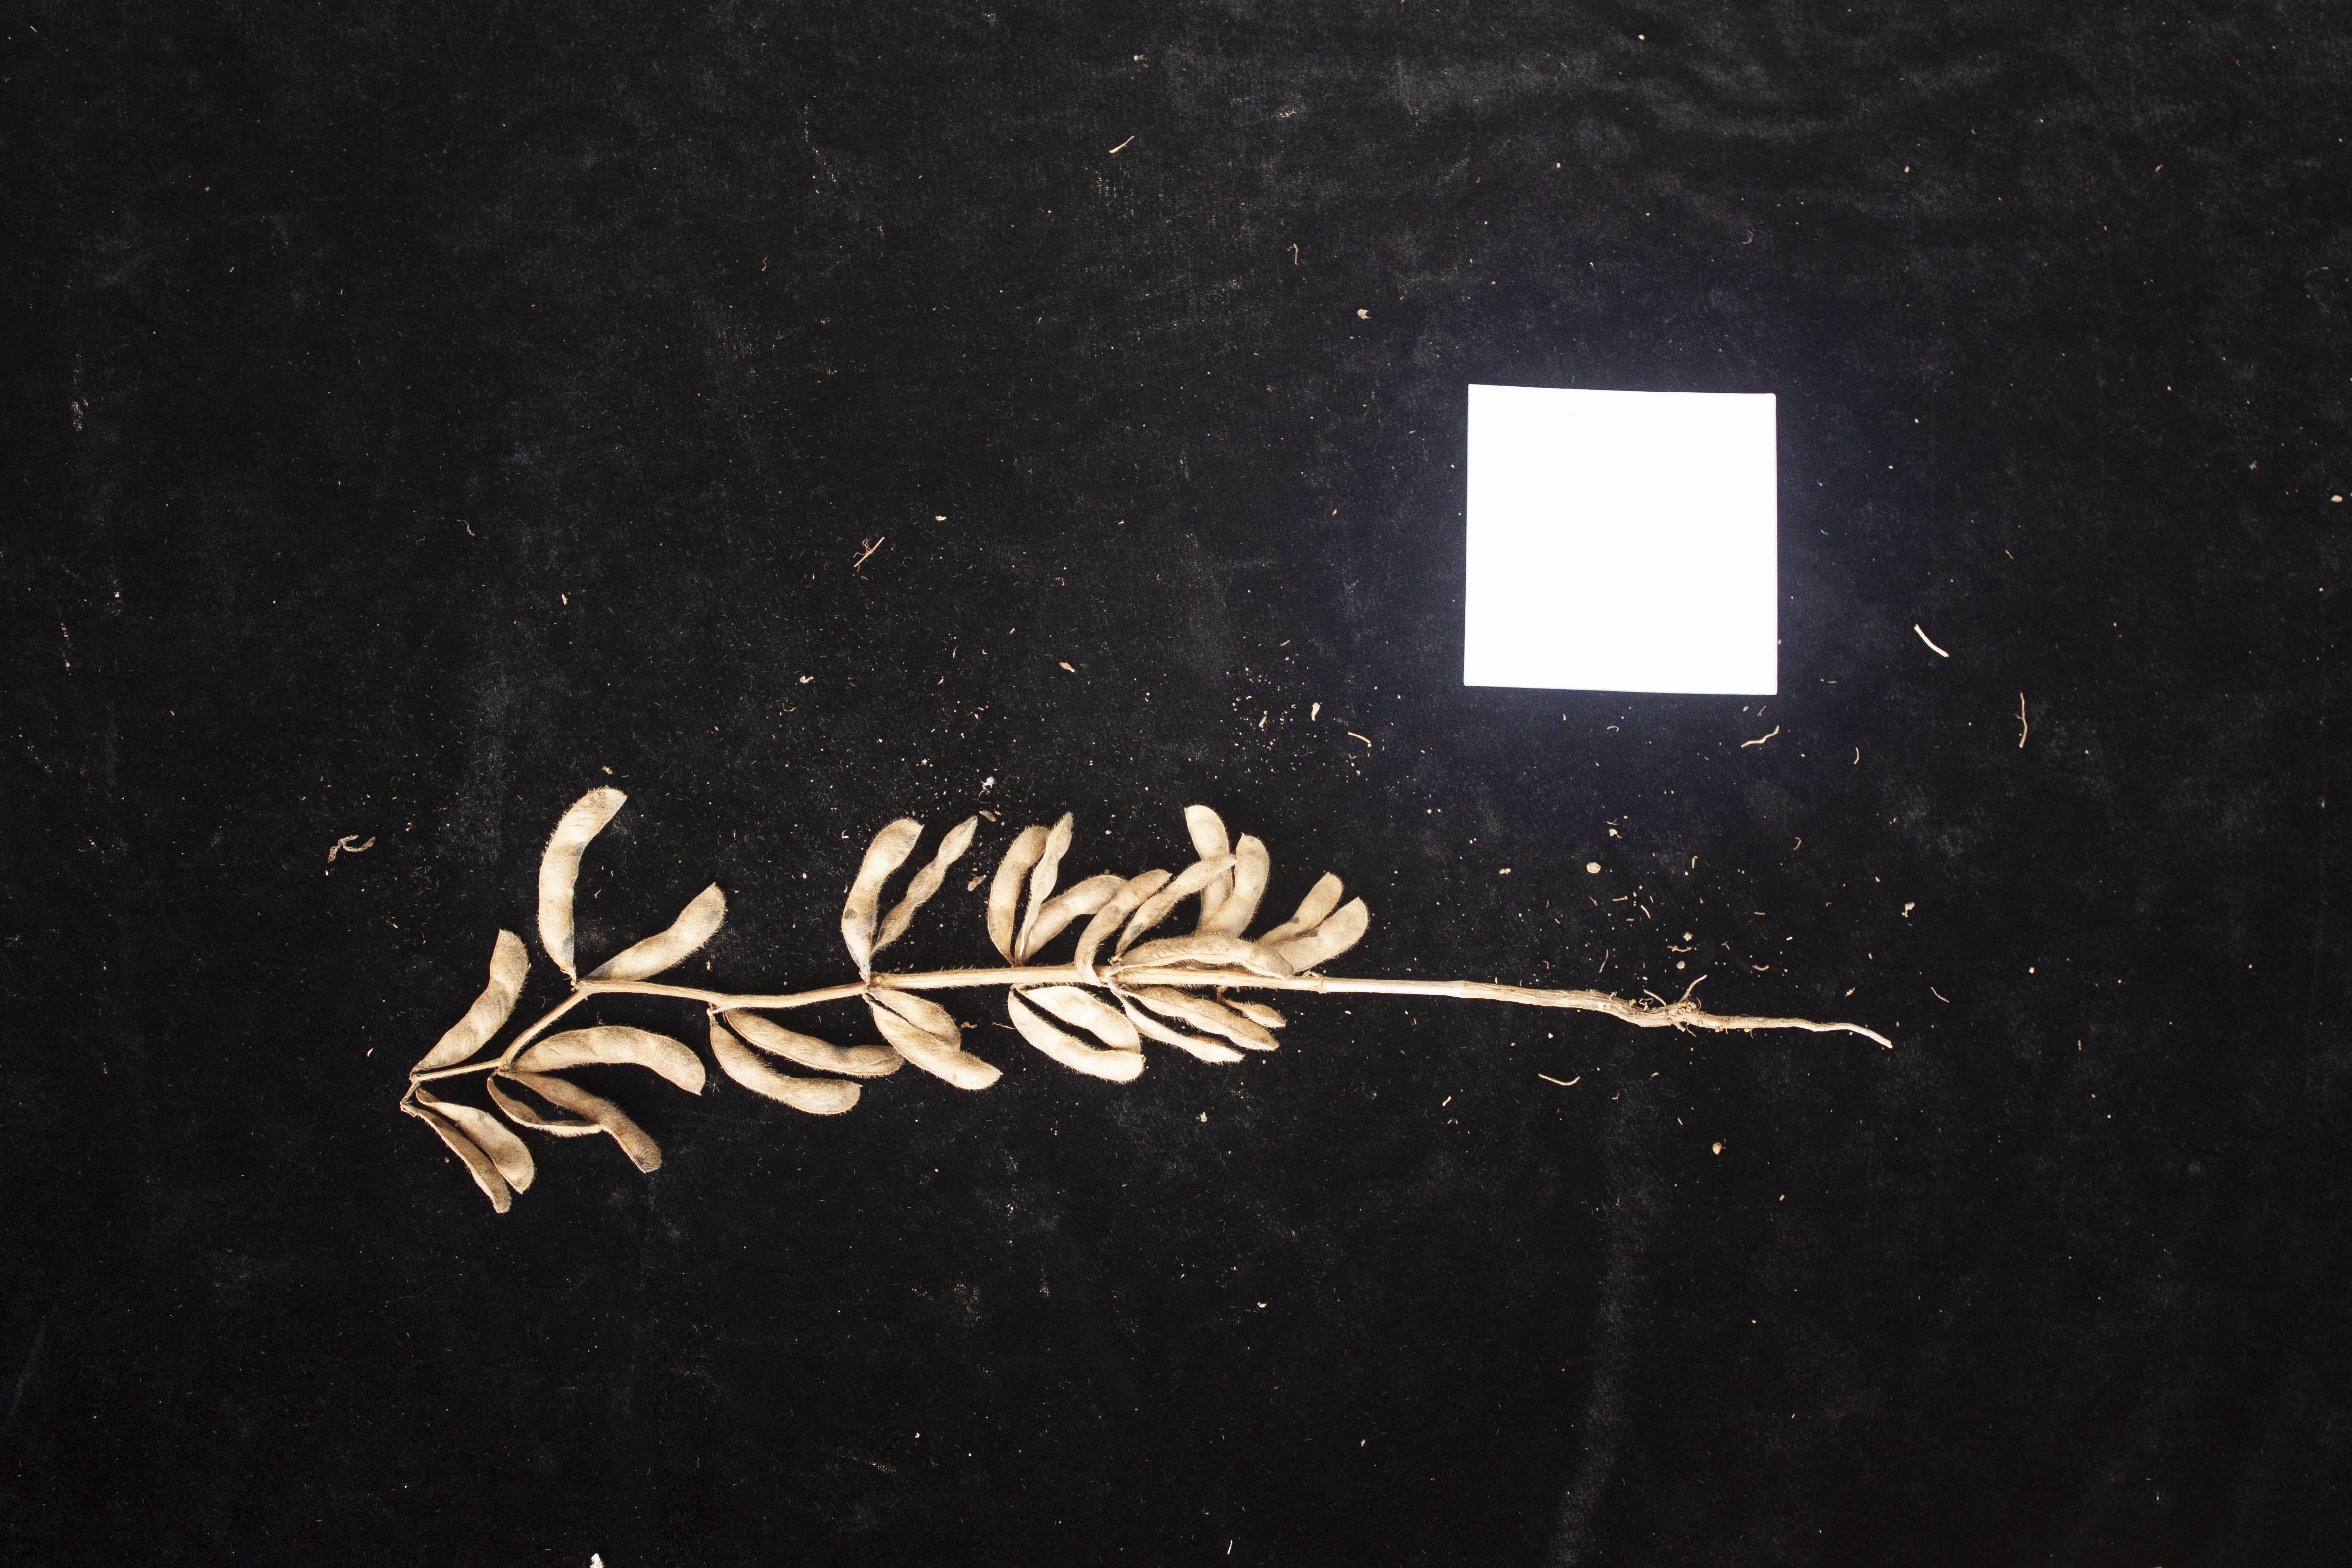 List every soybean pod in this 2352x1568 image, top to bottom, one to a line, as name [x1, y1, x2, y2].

soybean pod [538, 790, 626, 980]
soybean pod [1183, 805, 1233, 929]
soybean pod [1016, 813, 1071, 960]
soybean pod [874, 817, 977, 952]
soybean pod [842, 821, 919, 979]
soybean pod [987, 829, 1047, 965]
soybean pod [1192, 834, 1270, 939]
soybean pod [1115, 857, 1239, 958]
soybean pod [1076, 872, 1170, 983]
soybean pod [1257, 872, 1343, 946]
soybean pod [1023, 876, 1128, 965]
soybean pod [589, 885, 725, 982]
soybean pod [1271, 897, 1370, 975]
soybean pod [412, 931, 529, 1072]
soybean pod [1106, 934, 1294, 980]
soybean pod [1016, 985, 1141, 1052]
soybean pod [867, 986, 961, 1051]
soybean pod [1124, 988, 1279, 1052]
soybean pod [1007, 990, 1144, 1082]
soybean pod [1119, 997, 1244, 1063]
soybean pod [1219, 998, 1287, 1030]
soybean pod [868, 1003, 1000, 1090]
soybean pod [723, 1011, 902, 1079]
soybean pod [709, 1019, 860, 1115]
soybean pod [512, 1026, 705, 1096]
soybean pod [497, 1072, 660, 1172]
soybean pod [416, 1091, 533, 1195]
soybean pod [401, 1107, 511, 1215]